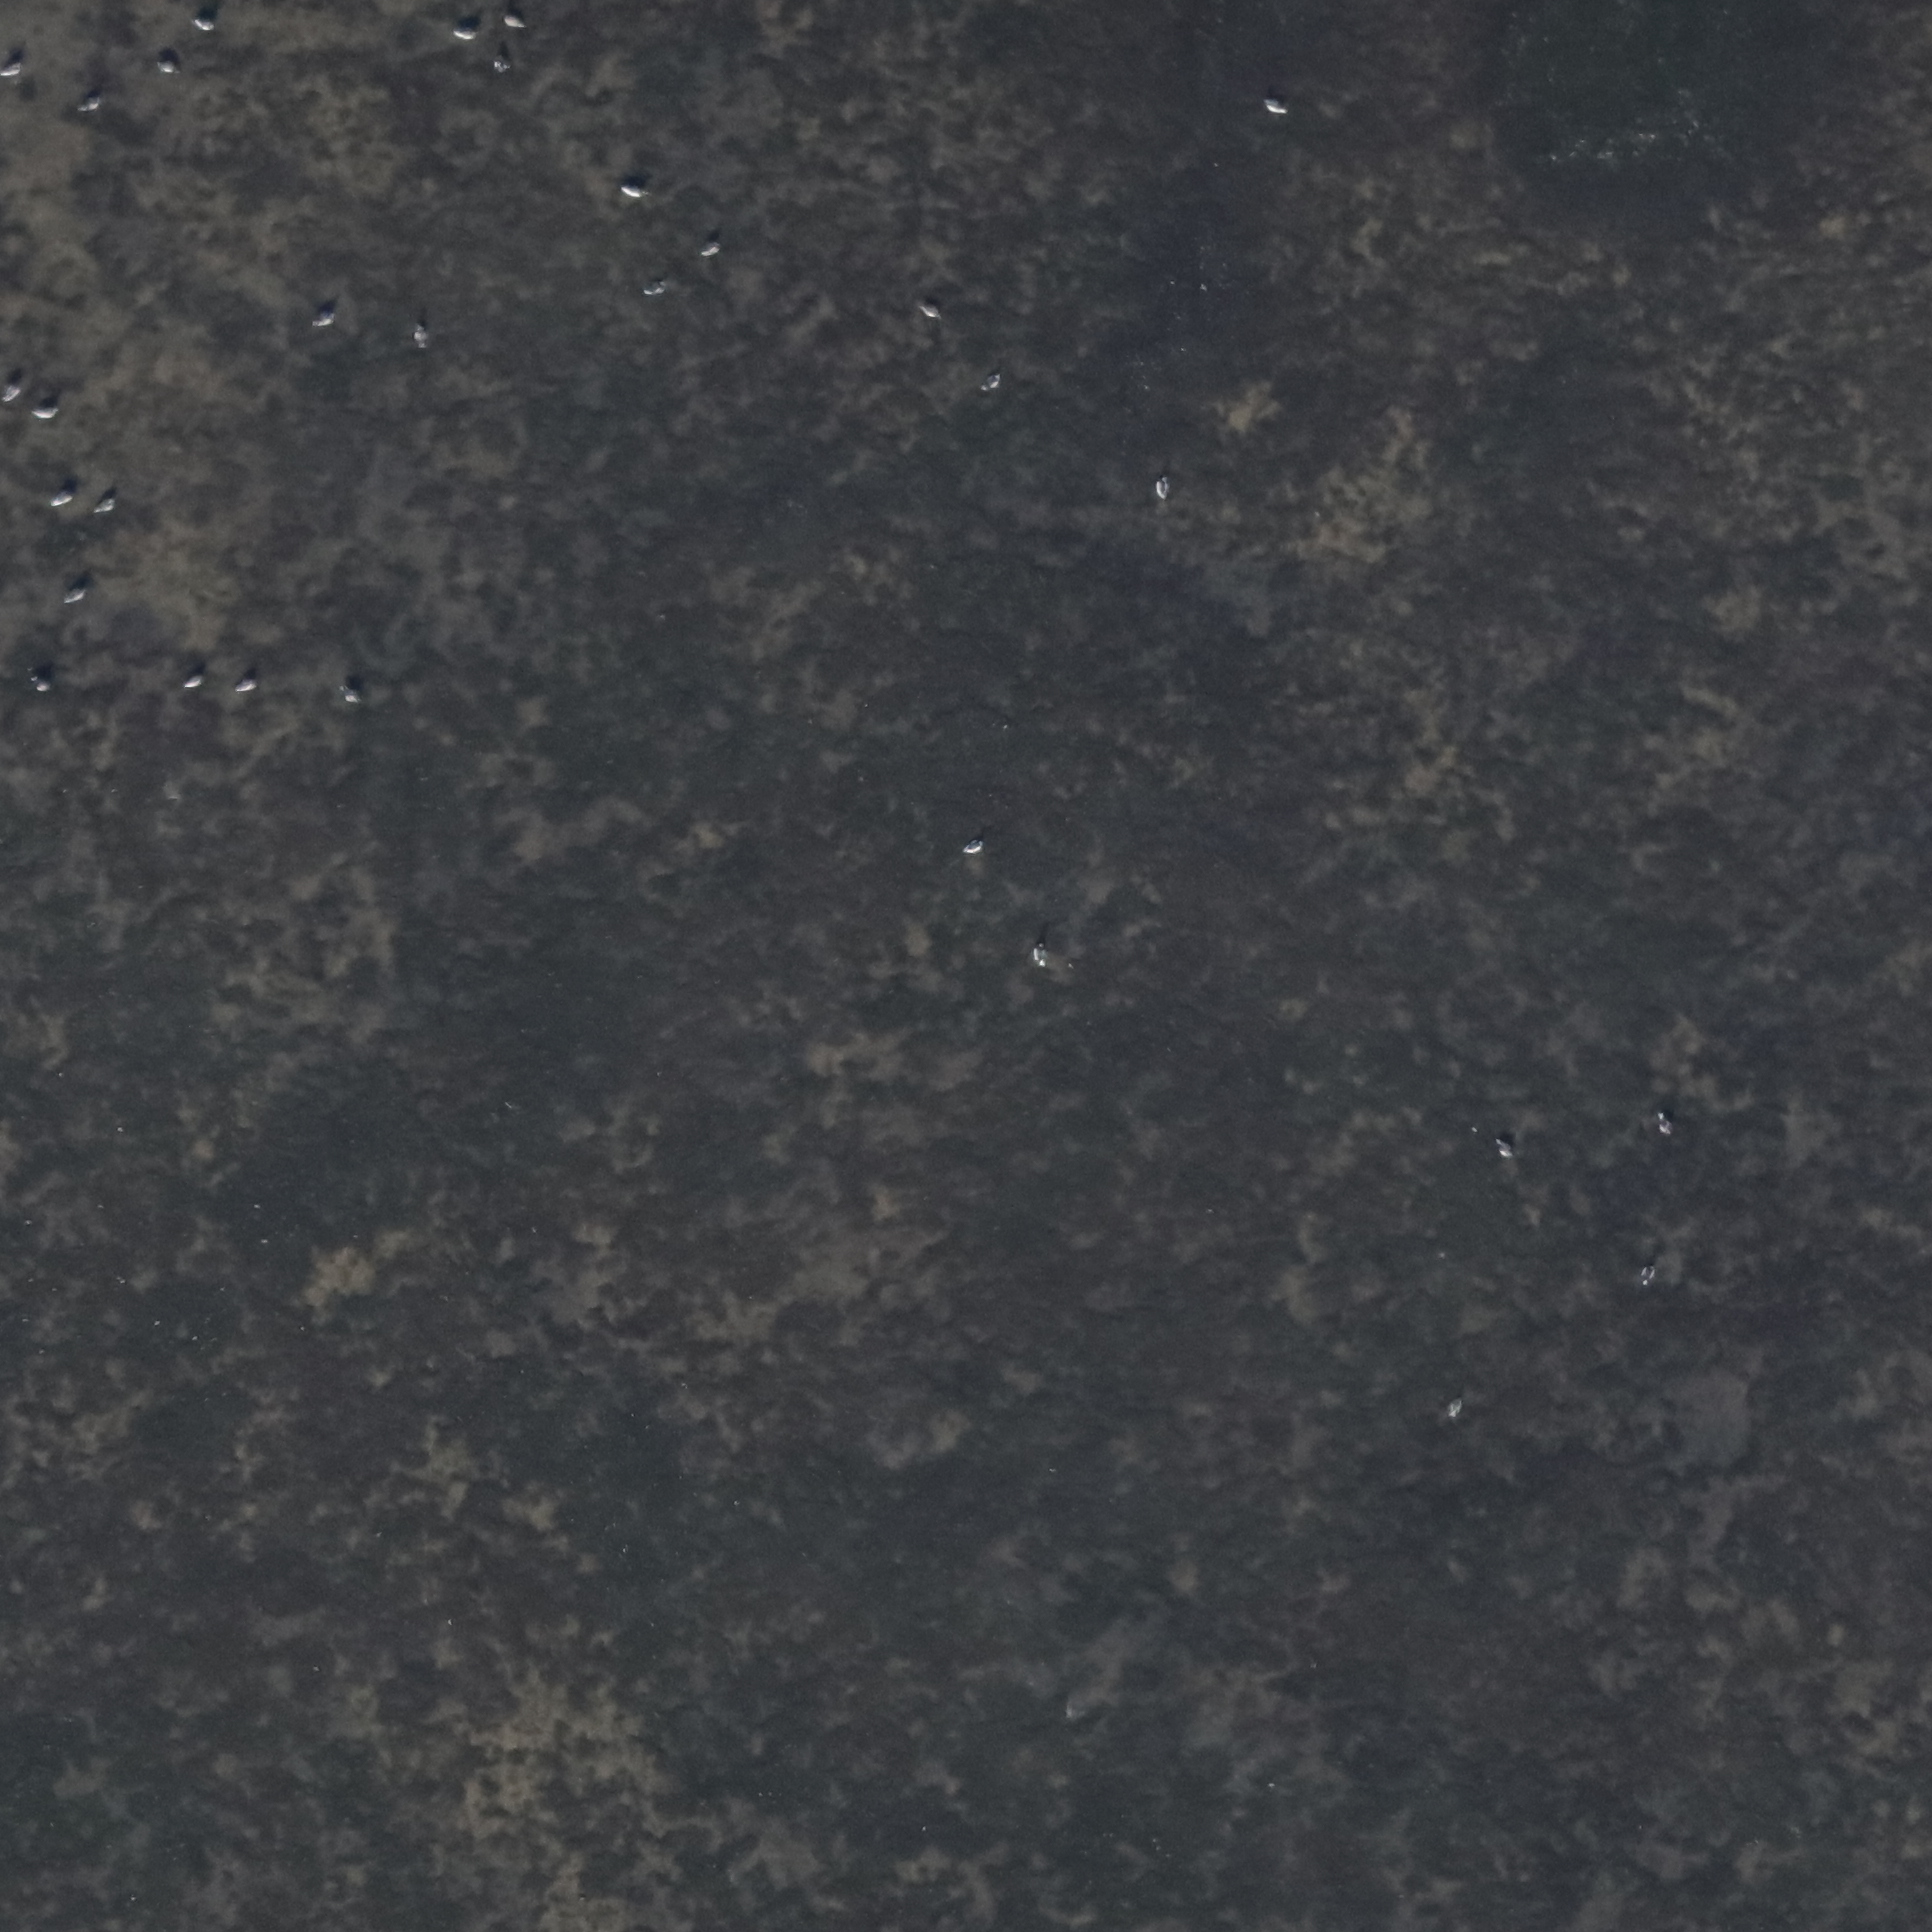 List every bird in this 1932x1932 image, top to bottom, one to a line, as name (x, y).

brant (514, 20)
brant (204, 24)
brant (467, 32)
brant (497, 64)
brant (172, 68)
brant (10, 70)
brant (93, 102)
brant (1277, 105)
brant (637, 186)
brant (711, 248)
brant (656, 287)
brant (934, 311)
brant (323, 319)
brant (420, 337)
brant (992, 382)
brant (10, 392)
brant (50, 411)
brant (1165, 490)
brant (62, 498)
brant (106, 505)
brant (77, 591)
brant (198, 682)
brant (248, 682)
brant (43, 685)
brant (355, 693)
brant (979, 847)
brant (1041, 955)
brant (1664, 1122)
brant (1507, 1149)
brant (1643, 1273)
brant (1454, 1404)